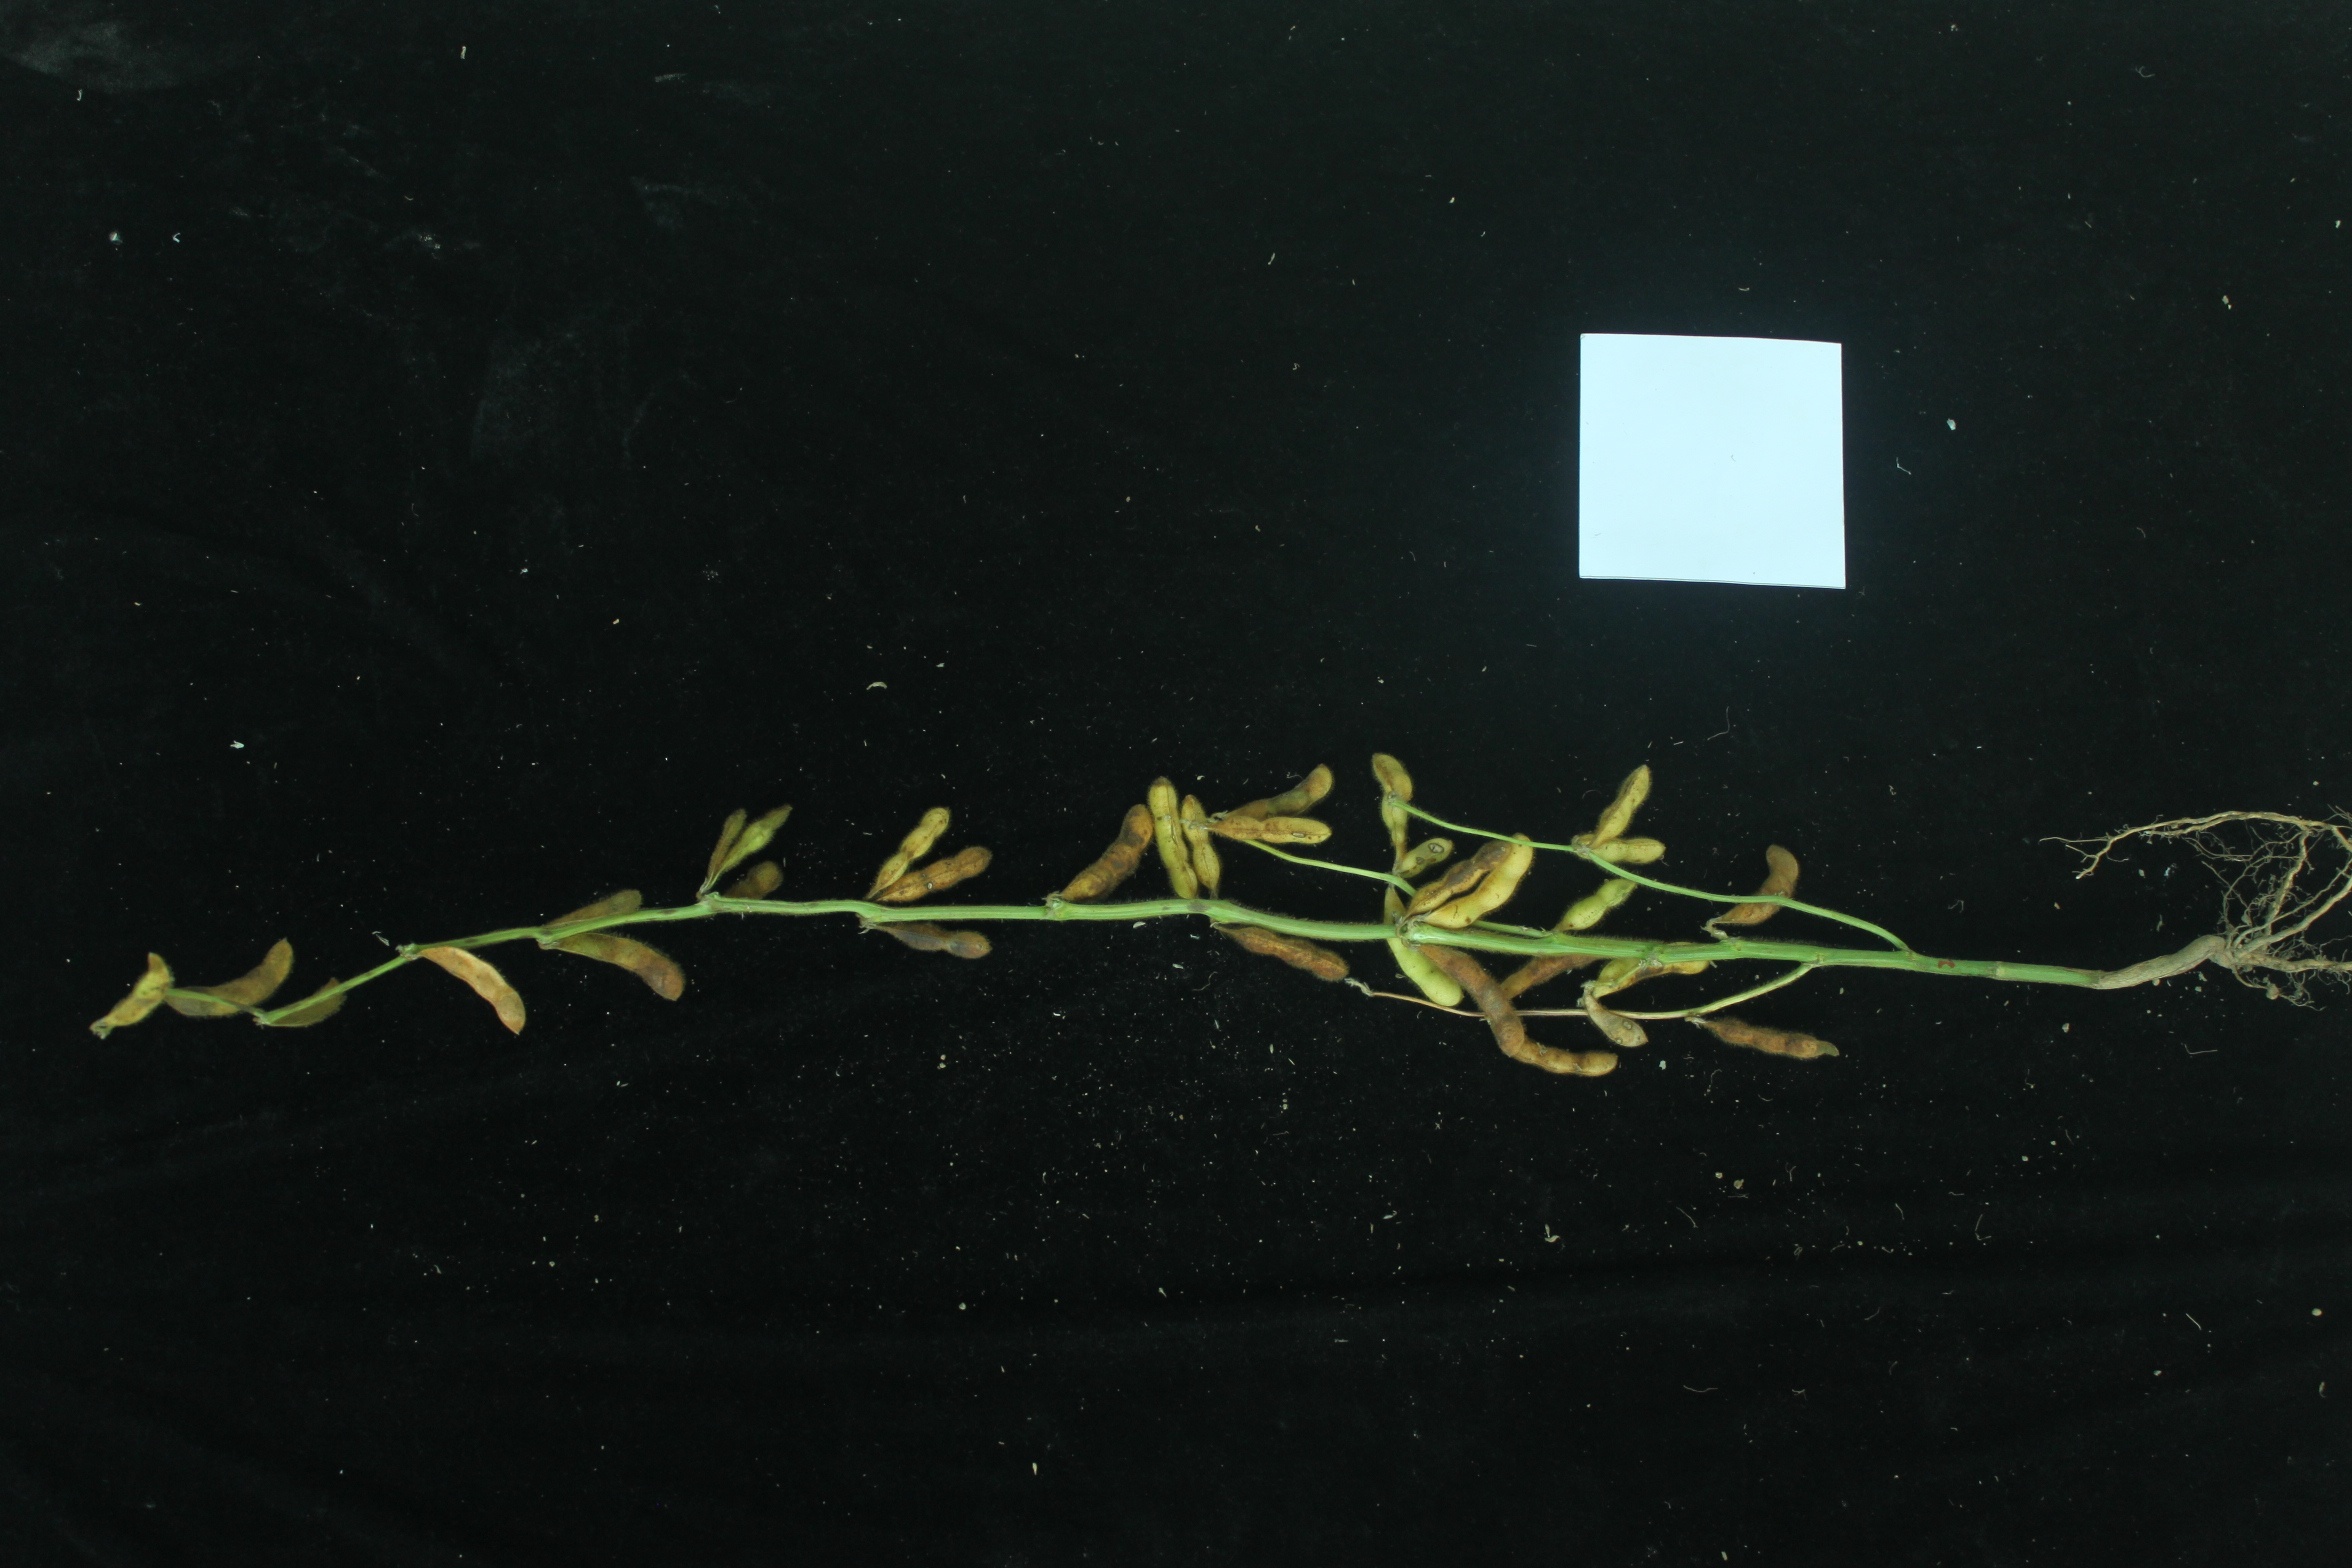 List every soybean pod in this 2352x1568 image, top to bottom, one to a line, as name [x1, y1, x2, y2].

soybean pod [1371, 754, 1413, 863]
soybean pod [1220, 764, 1333, 821]
soybean pod [1590, 764, 1651, 849]
soybean pod [1147, 777, 1198, 900]
soybean pod [1180, 793, 1221, 897]
soybean pod [1060, 805, 1155, 901]
soybean pod [714, 806, 792, 879]
soybean pod [864, 809, 950, 901]
soybean pod [707, 810, 746, 879]
soybean pod [1213, 818, 1332, 847]
soybean pod [1576, 834, 1665, 866]
soybean pod [1392, 840, 1453, 879]
soybean pod [1417, 841, 1532, 931]
soybean pod [1404, 843, 1510, 919]
soybean pod [1717, 845, 1797, 926]
soybean pod [877, 846, 992, 902]
soybean pod [732, 863, 783, 898]
soybean pod [1551, 879, 1639, 935]
soybean pod [1384, 890, 1464, 1007]
soybean pod [548, 892, 642, 929]
soybean pod [873, 924, 994, 961]
soybean pod [1223, 928, 1349, 984]
soybean pod [542, 935, 683, 1002]
soybean pod [164, 941, 291, 1019]
soybean pod [1594, 943, 1717, 998]
soybean pod [1422, 945, 1525, 1057]
soybean pod [422, 947, 525, 1037]
soybean pod [1500, 952, 1600, 1000]
soybean pod [91, 953, 170, 1028]
soybean pod [271, 979, 344, 1028]
soybean pod [1583, 986, 1648, 1048]
soybean pod [1704, 1018, 1839, 1059]
soybean pod [1515, 1038, 1617, 1077]